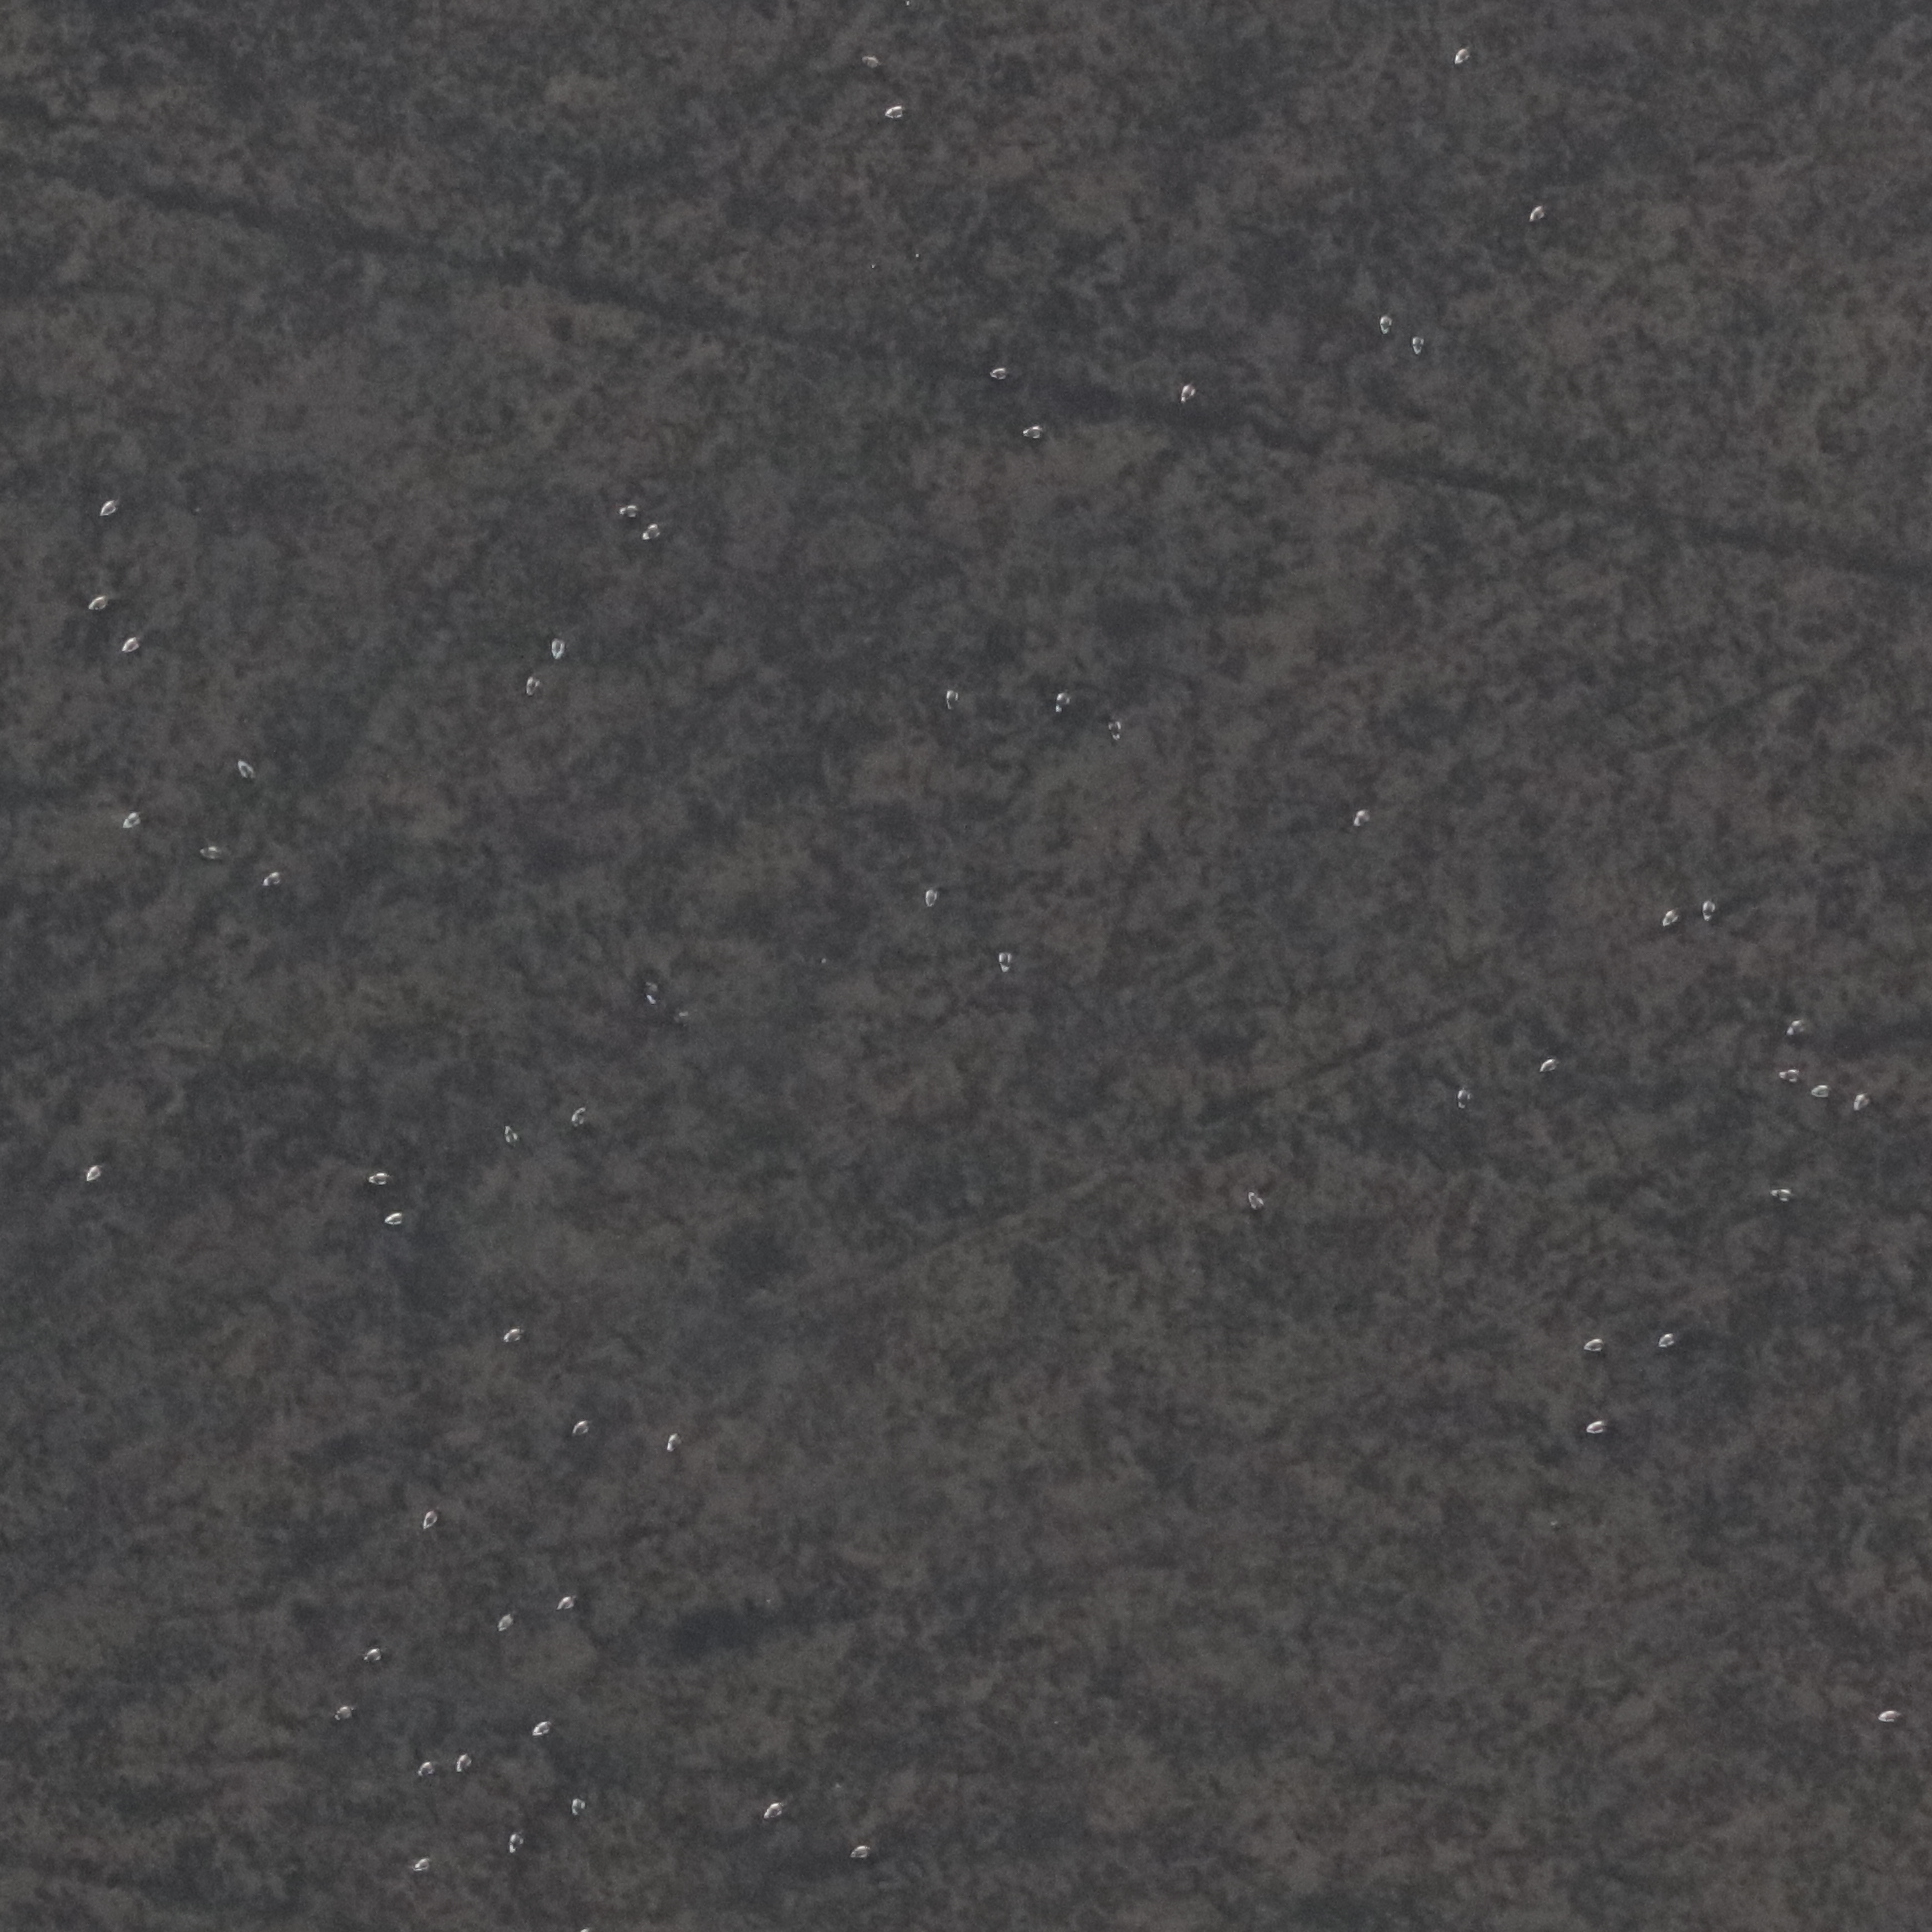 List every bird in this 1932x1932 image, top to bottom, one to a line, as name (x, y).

brant (1460, 47)
brant (870, 61)
brant (897, 110)
brant (1531, 212)
brant (1377, 322)
brant (1428, 347)
brant (1003, 372)
brant (1189, 394)
brant (1026, 434)
brant (622, 507)
brant (105, 519)
brant (660, 533)
brant (102, 595)
brant (142, 637)
brant (566, 647)
brant (533, 684)
brant (962, 698)
brant (1064, 699)
brant (1117, 726)
brant (254, 773)
brant (1360, 812)
brant (130, 825)
brant (218, 857)
brant (274, 878)
brant (937, 886)
brant (1702, 907)
brant (1667, 916)
brant (1007, 961)
brant (659, 992)
brant (688, 1011)
brant (1793, 1029)
brant (1549, 1067)
brant (1792, 1077)
brant (1821, 1085)
brant (1467, 1103)
brant (1853, 1108)
brant (576, 1120)
brant (512, 1136)
brant (92, 1173)
brant (380, 1174)
brant (1780, 1195)
brant (1255, 1203)
brant (398, 1227)
brant (514, 1340)
brant (1670, 1341)
brant (1590, 1353)
brant (1592, 1424)
brant (571, 1425)
brant (671, 1441)
brant (443, 1515)
brant (577, 1602)
brant (503, 1632)
brant (380, 1661)
brant (344, 1709)
brant (1895, 1712)
brant (535, 1725)
brant (476, 1766)
brant (428, 1769)
brant (592, 1804)
brant (773, 1810)
brant (522, 1840)
brant (422, 1860)
brant (864, 1860)
brant (585, 1929)